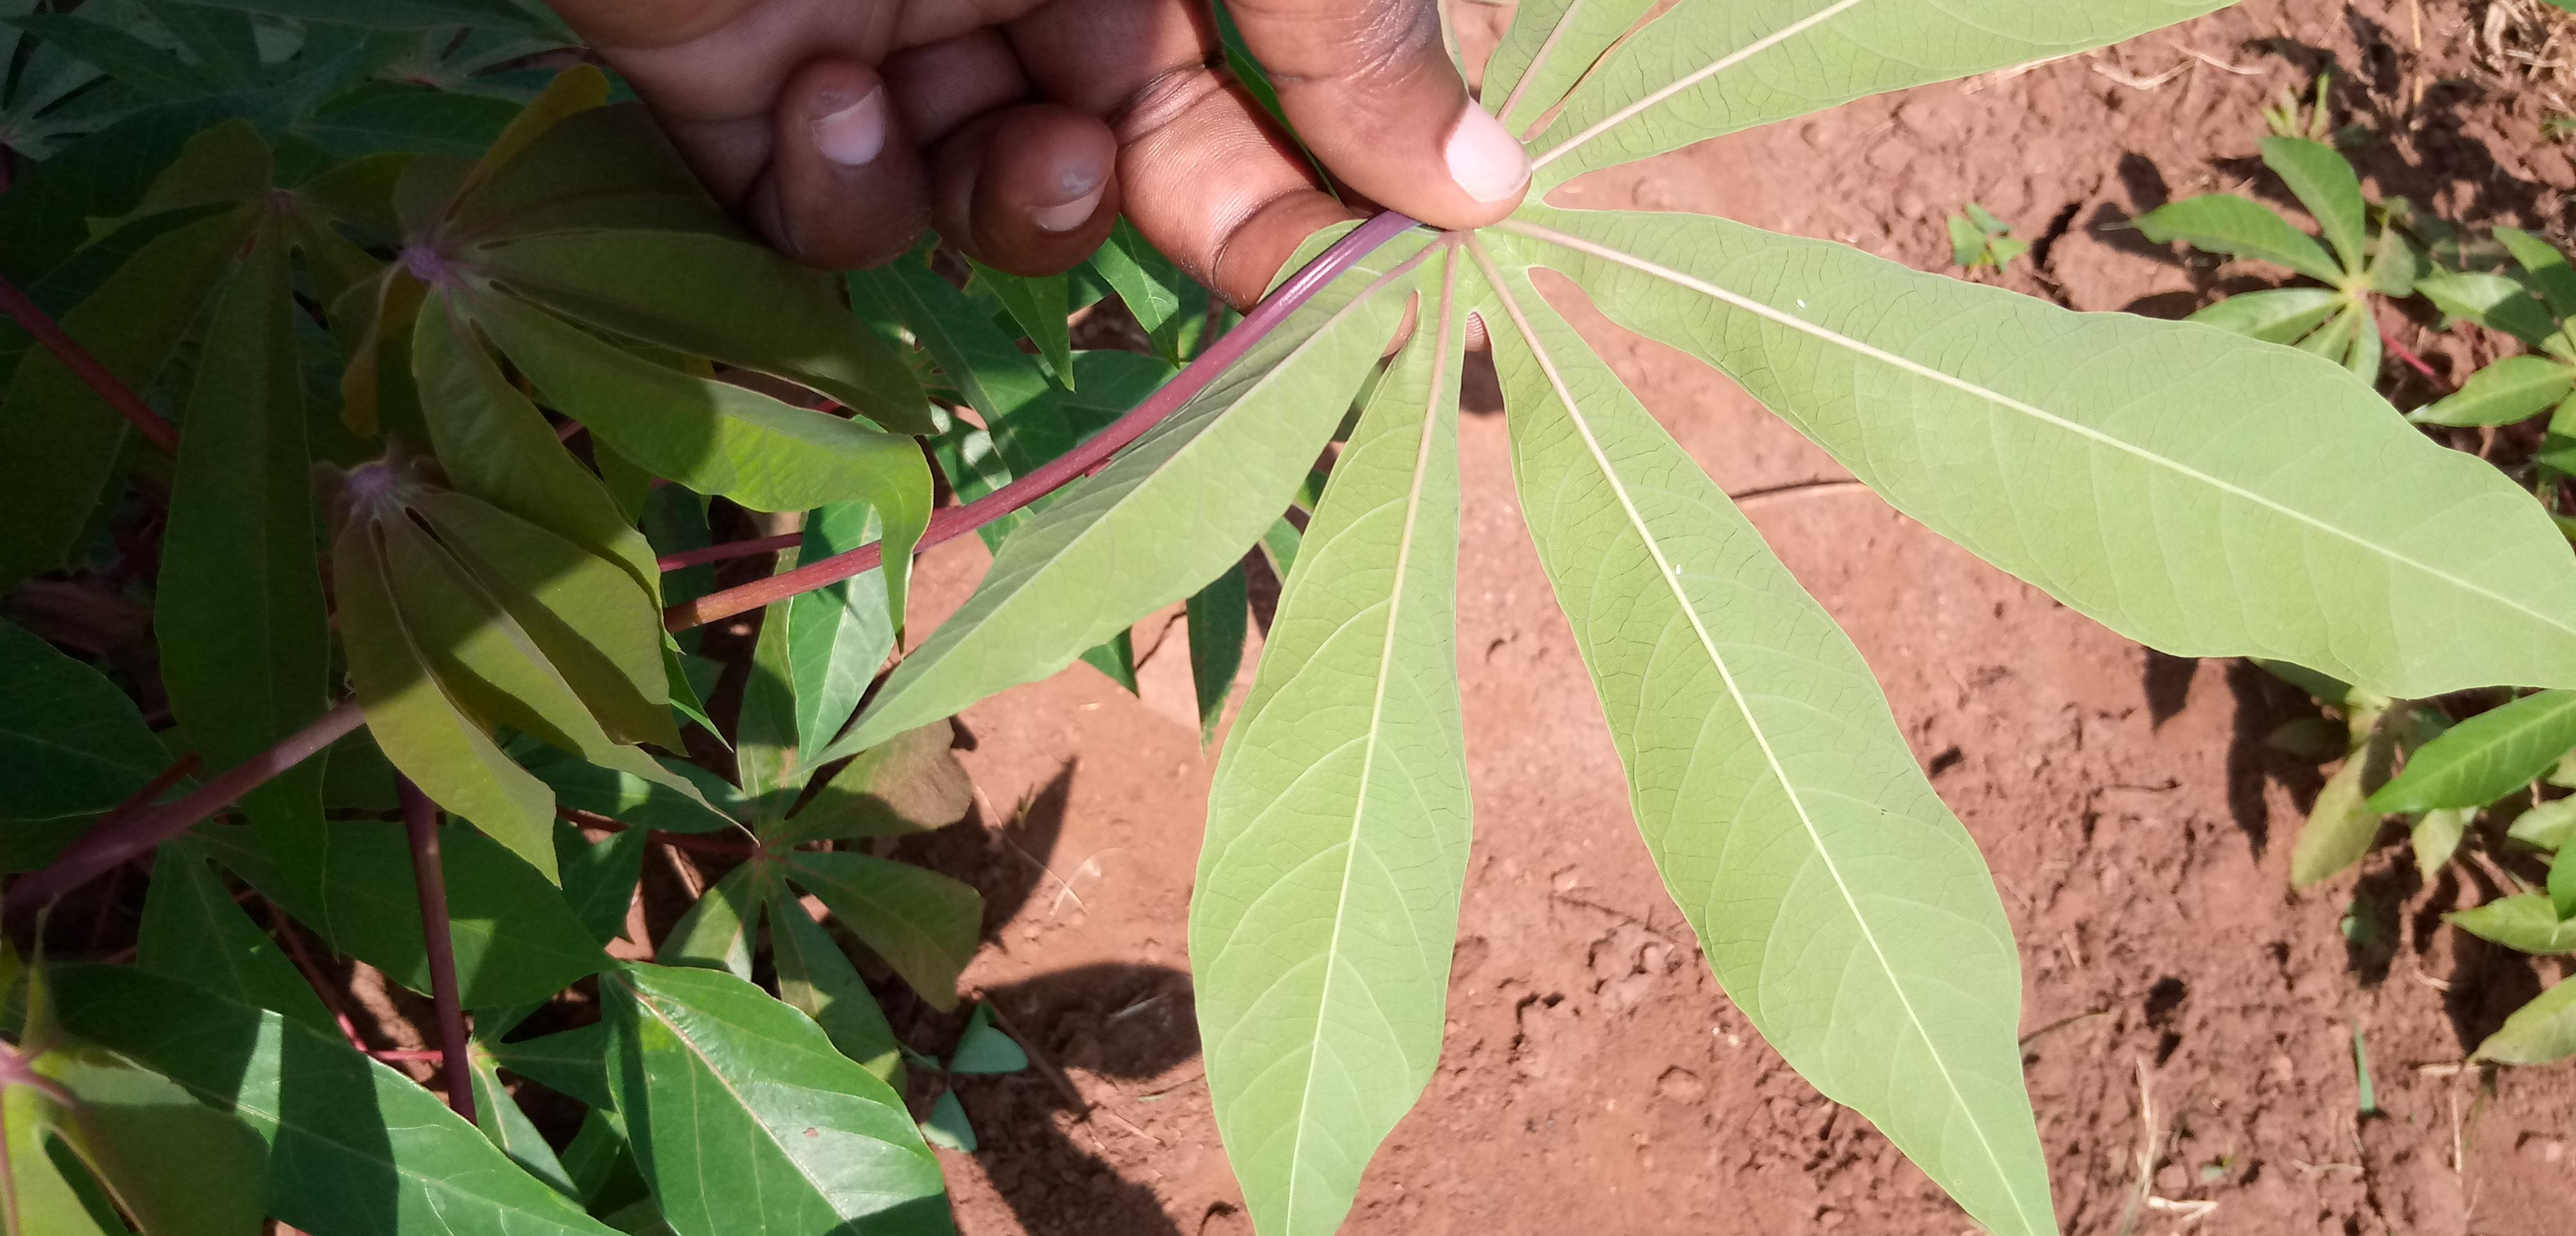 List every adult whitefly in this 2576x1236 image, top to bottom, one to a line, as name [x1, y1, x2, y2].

whitefly [1786, 290, 1812, 315]
whitefly [1665, 555, 1687, 583]